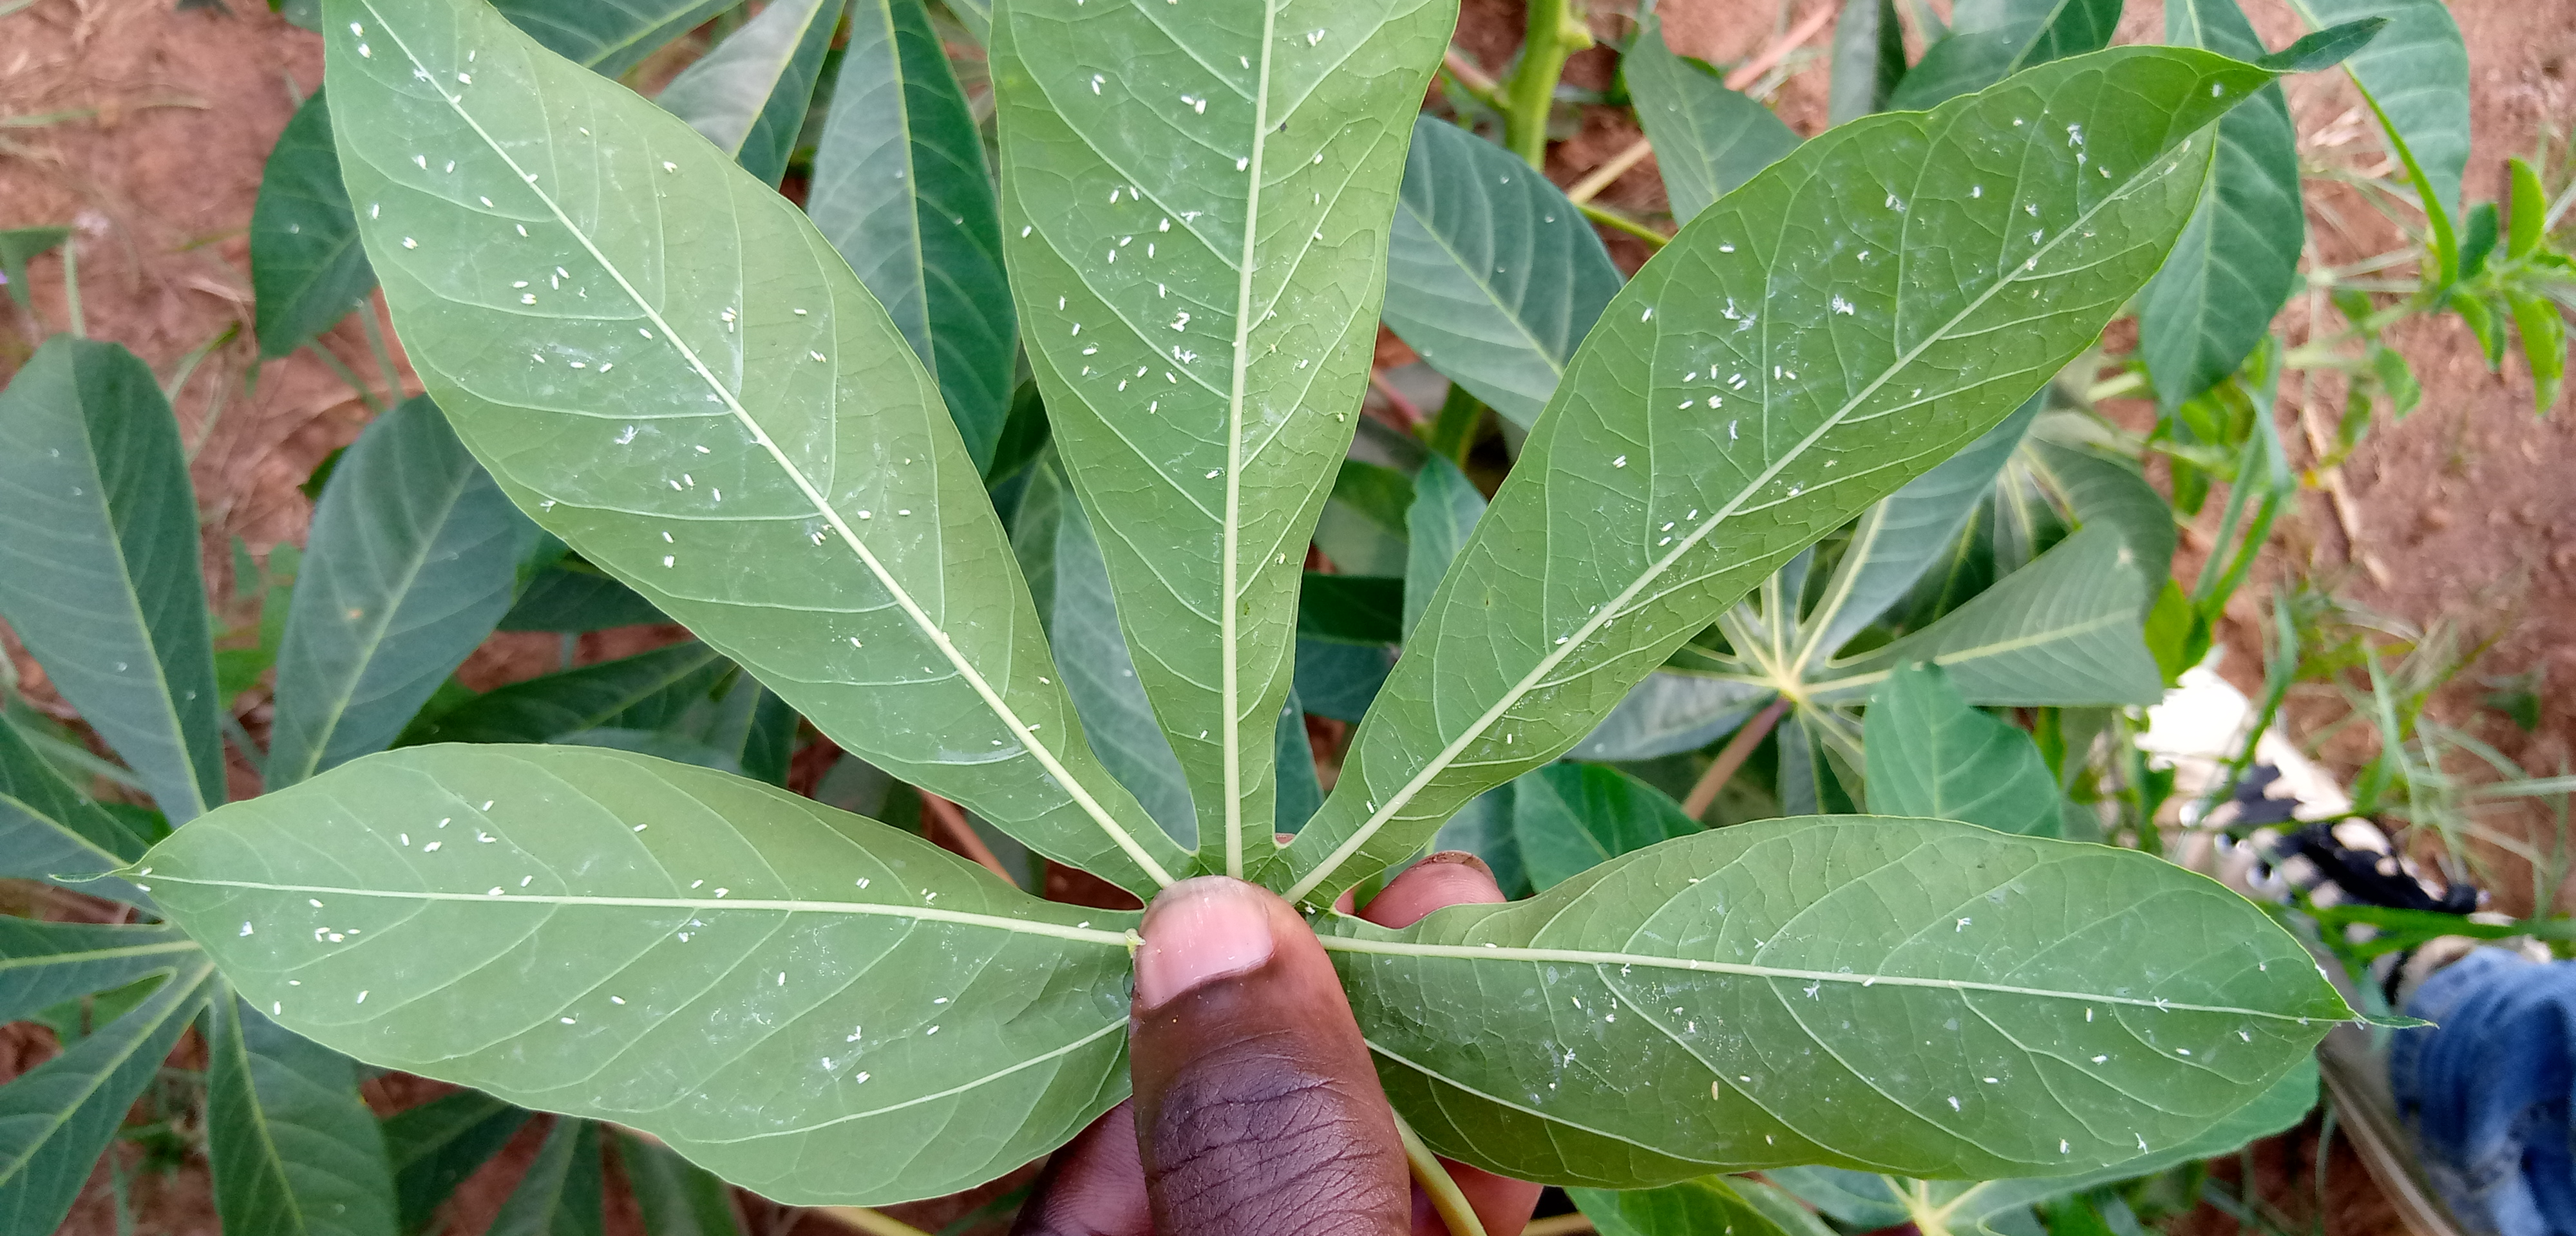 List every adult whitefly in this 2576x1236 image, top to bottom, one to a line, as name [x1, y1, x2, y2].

whitefly [350, 21, 365, 37]
whitefly [1316, 28, 1325, 42]
whitefly [1307, 32, 1316, 48]
whitefly [357, 42, 372, 60]
whitefly [468, 47, 478, 63]
whitefly [1240, 55, 1250, 70]
whitefly [457, 71, 473, 86]
whitefly [1095, 75, 1108, 84]
whitefly [1090, 79, 1101, 95]
whitefly [2211, 82, 2221, 98]
whitefly [452, 93, 465, 105]
whitefly [1180, 95, 1195, 106]
whitefly [1196, 98, 1207, 117]
whitefly [2012, 118, 2024, 127]
whitefly [2065, 122, 2082, 133]
whitefly [578, 124, 592, 137]
whitefly [2067, 132, 2085, 147]
whitefly [2181, 140, 2192, 154]
whitefly [2075, 153, 2088, 165]
whitefly [416, 153, 430, 171]
whitefly [1313, 153, 1323, 165]
whitefly [1236, 156, 1249, 174]
whitefly [661, 158, 679, 174]
whitefly [444, 158, 457, 176]
whitefly [2162, 160, 2179, 176]
whitefly [2098, 166, 2112, 179]
whitefly [526, 172, 542, 183]
whitefly [1129, 185, 1140, 202]
whitefly [1971, 185, 1982, 200]
whitefly [1109, 187, 1120, 205]
whitefly [1314, 192, 1321, 206]
whitefly [478, 194, 494, 212]
whitefly [1884, 194, 1895, 209]
whitefly [371, 203, 381, 220]
whitefly [2023, 203, 2038, 217]
whitefly [1180, 209, 1205, 222]
whitefly [1158, 216, 1170, 234]
whitefly [515, 223, 530, 239]
whitefly [1021, 224, 1034, 240]
whitefly [2031, 227, 2045, 247]
whitefly [1314, 230, 1325, 243]
whitefly [2082, 232, 2096, 238]
whitefly [1119, 234, 1135, 247]
whitefly [401, 235, 419, 252]
whitefly [1147, 242, 1155, 260]
whitefly [1718, 245, 1736, 254]
whitefly [1108, 249, 1115, 265]
whitefly [1855, 250, 1869, 263]
whitefly [2025, 258, 2038, 272]
whitefly [555, 266, 571, 279]
whitefly [551, 274, 560, 290]
whitefly [511, 279, 529, 289]
whitefly [1158, 282, 1167, 299]
whitefly [2031, 287, 2040, 301]
whitefly [520, 292, 540, 307]
whitefly [1830, 293, 1855, 317]
whitefly [1059, 294, 1066, 313]
whitefly [1717, 301, 1741, 320]
whitefly [1640, 306, 1653, 324]
whitefly [792, 307, 810, 317]
whitefly [719, 308, 738, 323]
whitefly [1267, 308, 1280, 321]
whitefly [1176, 311, 1192, 323]
whitefly [727, 321, 735, 334]
whitefly [1072, 322, 1083, 338]
whitefly [1170, 322, 1186, 333]
whitefly [638, 326, 653, 341]
whitefly [1267, 342, 1280, 356]
whitefly [1173, 344, 1181, 360]
whitefly [1083, 347, 1099, 356]
whitefly [809, 349, 828, 364]
whitefly [1181, 350, 1198, 365]
whitefly [531, 352, 550, 365]
whitefly [1298, 359, 1310, 371]
whitefly [568, 360, 587, 370]
whitefly [599, 362, 615, 375]
whitefly [1709, 363, 1719, 380]
whitefly [1136, 364, 1149, 379]
whitefly [1772, 364, 1781, 381]
whitefly [1081, 365, 1094, 377]
whitefly [1783, 370, 1797, 382]
whitefly [1164, 371, 1178, 385]
whitefly [1682, 371, 1698, 384]
whitefly [1727, 371, 1741, 383]
whitefly [1117, 378, 1128, 392]
whitefly [1733, 379, 1748, 391]
whitefly [1913, 388, 1922, 399]
whitefly [1707, 395, 1723, 409]
whitefly [1677, 399, 1694, 410]
whitefly [1149, 400, 1159, 417]
whitefly [1336, 411, 1345, 424]
whitefly [1727, 419, 1741, 442]
whitefly [612, 422, 641, 447]
whitefly [694, 444, 712, 456]
whitefly [1611, 453, 1628, 469]
whitefly [1823, 458, 1837, 469]
whitefly [1204, 468, 1222, 480]
whitefly [683, 472, 696, 487]
whitefly [668, 478, 683, 492]
whitefly [712, 486, 724, 504]
whitefly [1786, 487, 1801, 496]
whitefly [538, 499, 560, 515]
whitefly [897, 508, 912, 517]
whitefly [1686, 509, 1700, 521]
whitefly [857, 509, 875, 521]
whitefly [1660, 520, 1675, 533]
whitefly [810, 530, 828, 548]
whitefly [661, 530, 674, 544]
whitefly [1658, 536, 1672, 548]
whitefly [1277, 550, 1289, 566]
whitefly [663, 553, 676, 571]
whitefly [1587, 604, 1597, 614]
whitefly [1605, 619, 1613, 629]
whitefly [849, 635, 864, 650]
whitefly [1553, 636, 1569, 644]
whitefly [1036, 674, 1052, 686]
whitefly [1026, 723, 1042, 733]
whitefly [1199, 729, 1209, 740]
whitefly [1506, 733, 1514, 745]
whitefly [990, 738, 1003, 747]
whitefly [481, 799, 497, 812]
whitefly [1365, 800, 1376, 814]
whitefly [437, 815, 452, 830]
whitefly [632, 822, 649, 832]
whitefly [477, 829, 499, 846]
whitefly [399, 831, 412, 848]
whitefly [424, 840, 443, 853]
whitefly [139, 866, 153, 877]
whitefly [519, 874, 535, 888]
whitefly [855, 876, 870, 891]
whitefly [690, 877, 705, 890]
whitefly [1688, 877, 1700, 885]
whitefly [135, 881, 152, 893]
whitefly [486, 885, 506, 898]
whitefly [712, 885, 732, 900]
whitefly [919, 886, 930, 895]
whitefly [926, 890, 938, 901]
whitefly [308, 896, 325, 910]
whitefly [1303, 906, 1318, 915]
whitefly [1077, 919, 1094, 930]
whitefly [238, 920, 256, 939]
whitefly [314, 925, 332, 935]
whitefly [346, 926, 362, 936]
whitefly [677, 930, 690, 944]
whitefly [328, 932, 345, 944]
whitefly [313, 933, 325, 944]
whitefly [1752, 936, 1765, 950]
whitefly [2257, 960, 2268, 974]
whitefly [1620, 962, 1632, 976]
whitefly [2314, 963, 2329, 980]
whitefly [777, 969, 788, 988]
whitefly [1862, 975, 1877, 988]
whitefly [287, 978, 302, 988]
whitefly [1803, 980, 1820, 1001]
whitefly [356, 989, 370, 1006]
whitefly [609, 993, 629, 1006]
whitefly [933, 995, 949, 1006]
whitefly [2153, 995, 2170, 1013]
whitefly [1571, 996, 1583, 1010]
whitefly [1611, 996, 1618, 1011]
whitefly [272, 999, 285, 1018]
whitefly [2084, 1006, 2093, 1023]
whitefly [1604, 1012, 1616, 1024]
whitefly [2298, 1015, 2310, 1027]
whitefly [558, 1016, 579, 1025]
whitefly [925, 1022, 940, 1036]
whitefly [846, 1024, 866, 1044]
whitefly [2235, 1028, 2252, 1044]
whitefly [2175, 1046, 2191, 1056]
whitefly [1562, 1047, 1577, 1069]
whitefly [2090, 1053, 2108, 1065]
whitefly [821, 1054, 833, 1071]
whitefly [855, 1070, 871, 1086]
whitefly [1739, 1074, 1751, 1083]
whitefly [1982, 1076, 1999, 1085]
whitefly [1710, 1080, 1719, 1101]
whitefly [1548, 1081, 1558, 1092]
whitefly [1946, 1095, 1961, 1112]
whitefly [2134, 1131, 2150, 1155]
whitefly [1765, 1134, 1775, 1146]
whitefly [2058, 1138, 2070, 1154]